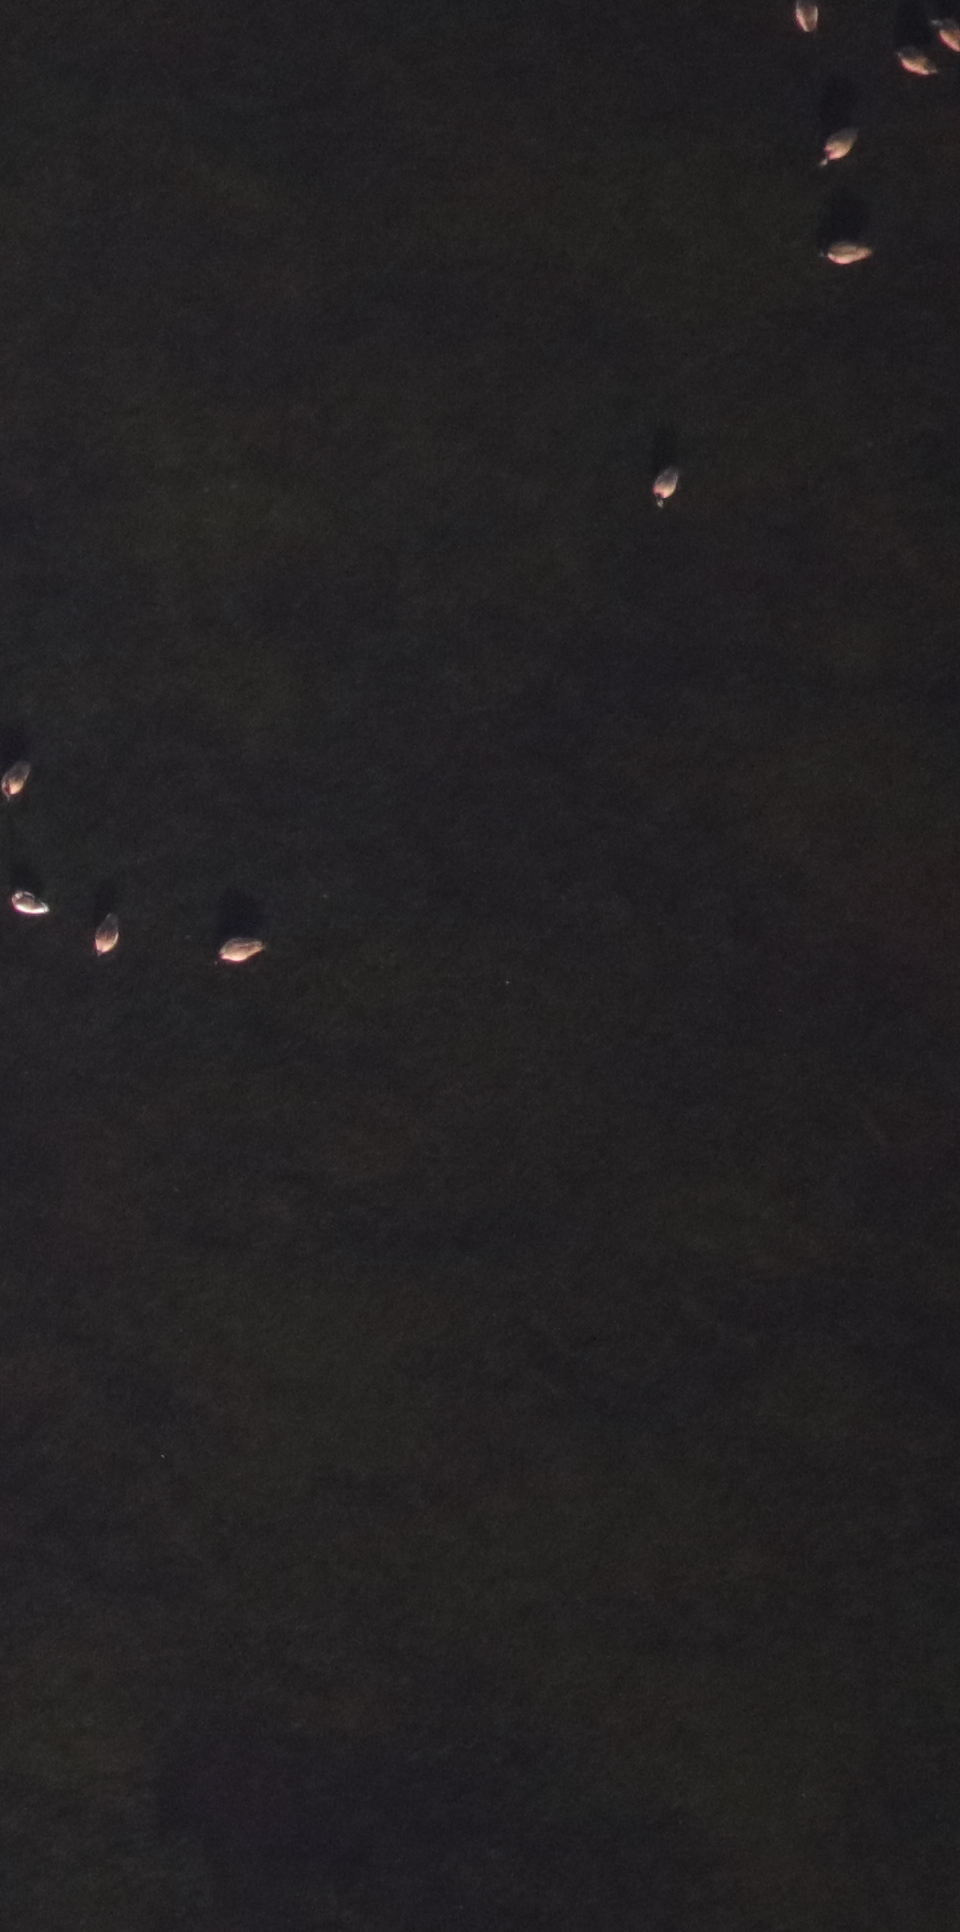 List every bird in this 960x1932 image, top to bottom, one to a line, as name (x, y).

Canada goose (806, 22)
Canada goose (944, 30)
Canada goose (919, 59)
Canada goose (838, 142)
Canada goose (848, 252)
Canada goose (664, 484)
Canada goose (17, 780)
brant (25, 897)
Canada goose (105, 935)
Canada goose (244, 947)